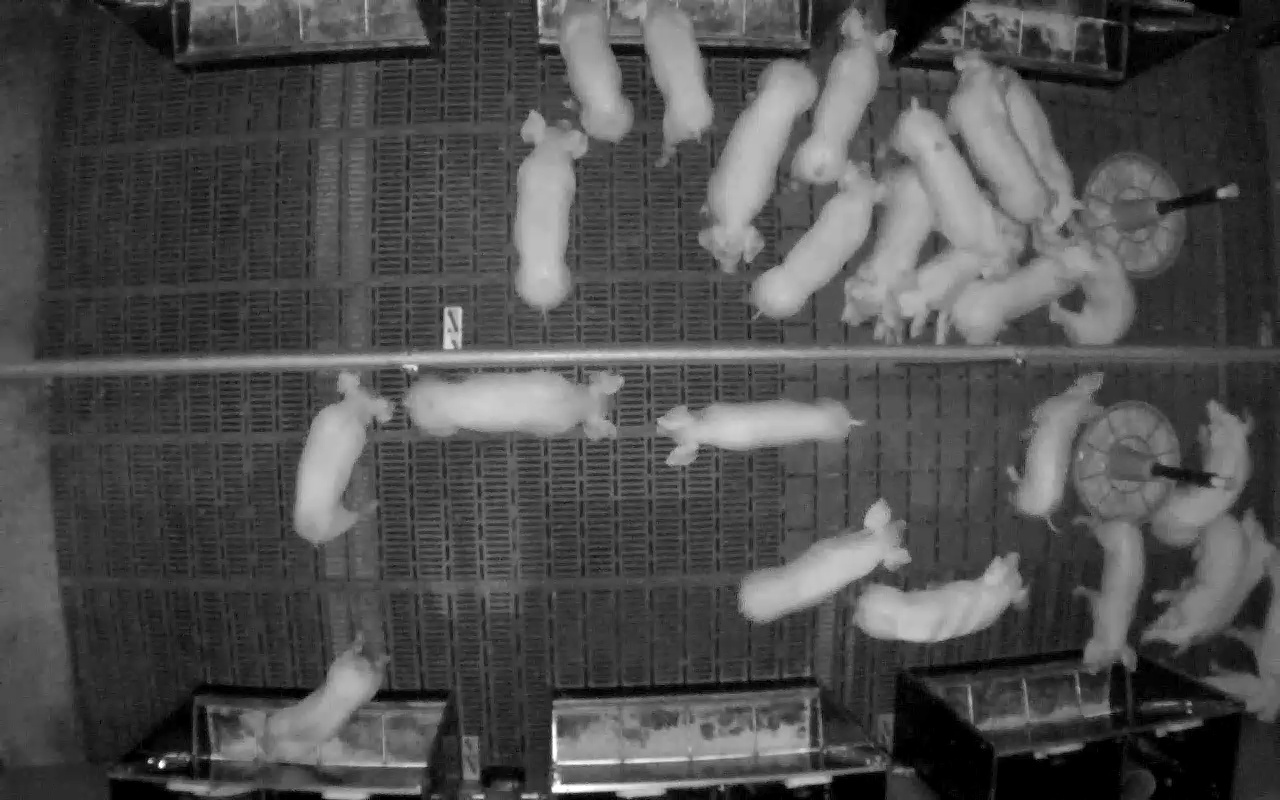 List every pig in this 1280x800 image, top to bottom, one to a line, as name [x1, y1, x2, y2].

pig [617, 0, 715, 169]
pig [553, 1, 636, 146]
pig [787, 4, 898, 194]
pig [944, 48, 1056, 223]
pig [696, 59, 820, 275]
pig [996, 67, 1086, 237]
pig [878, 97, 1028, 285]
pig [513, 109, 591, 322]
pig [747, 161, 889, 323]
pig [841, 164, 944, 347]
pig [873, 207, 1029, 346]
pig [948, 222, 1082, 344]
pig [1038, 233, 1137, 346]
pig [292, 368, 396, 550]
pig [402, 369, 627, 441]
pig [1006, 369, 1108, 534]
pig [657, 397, 869, 468]
pig [1151, 400, 1257, 551]
pig [737, 496, 912, 625]
pig [1142, 508, 1277, 647]
pig [1140, 512, 1252, 659]
pig [1068, 517, 1146, 673]
pig [1223, 549, 1279, 678]
pig [851, 550, 1031, 643]
pig [240, 628, 393, 764]
pig [1195, 659, 1280, 725]